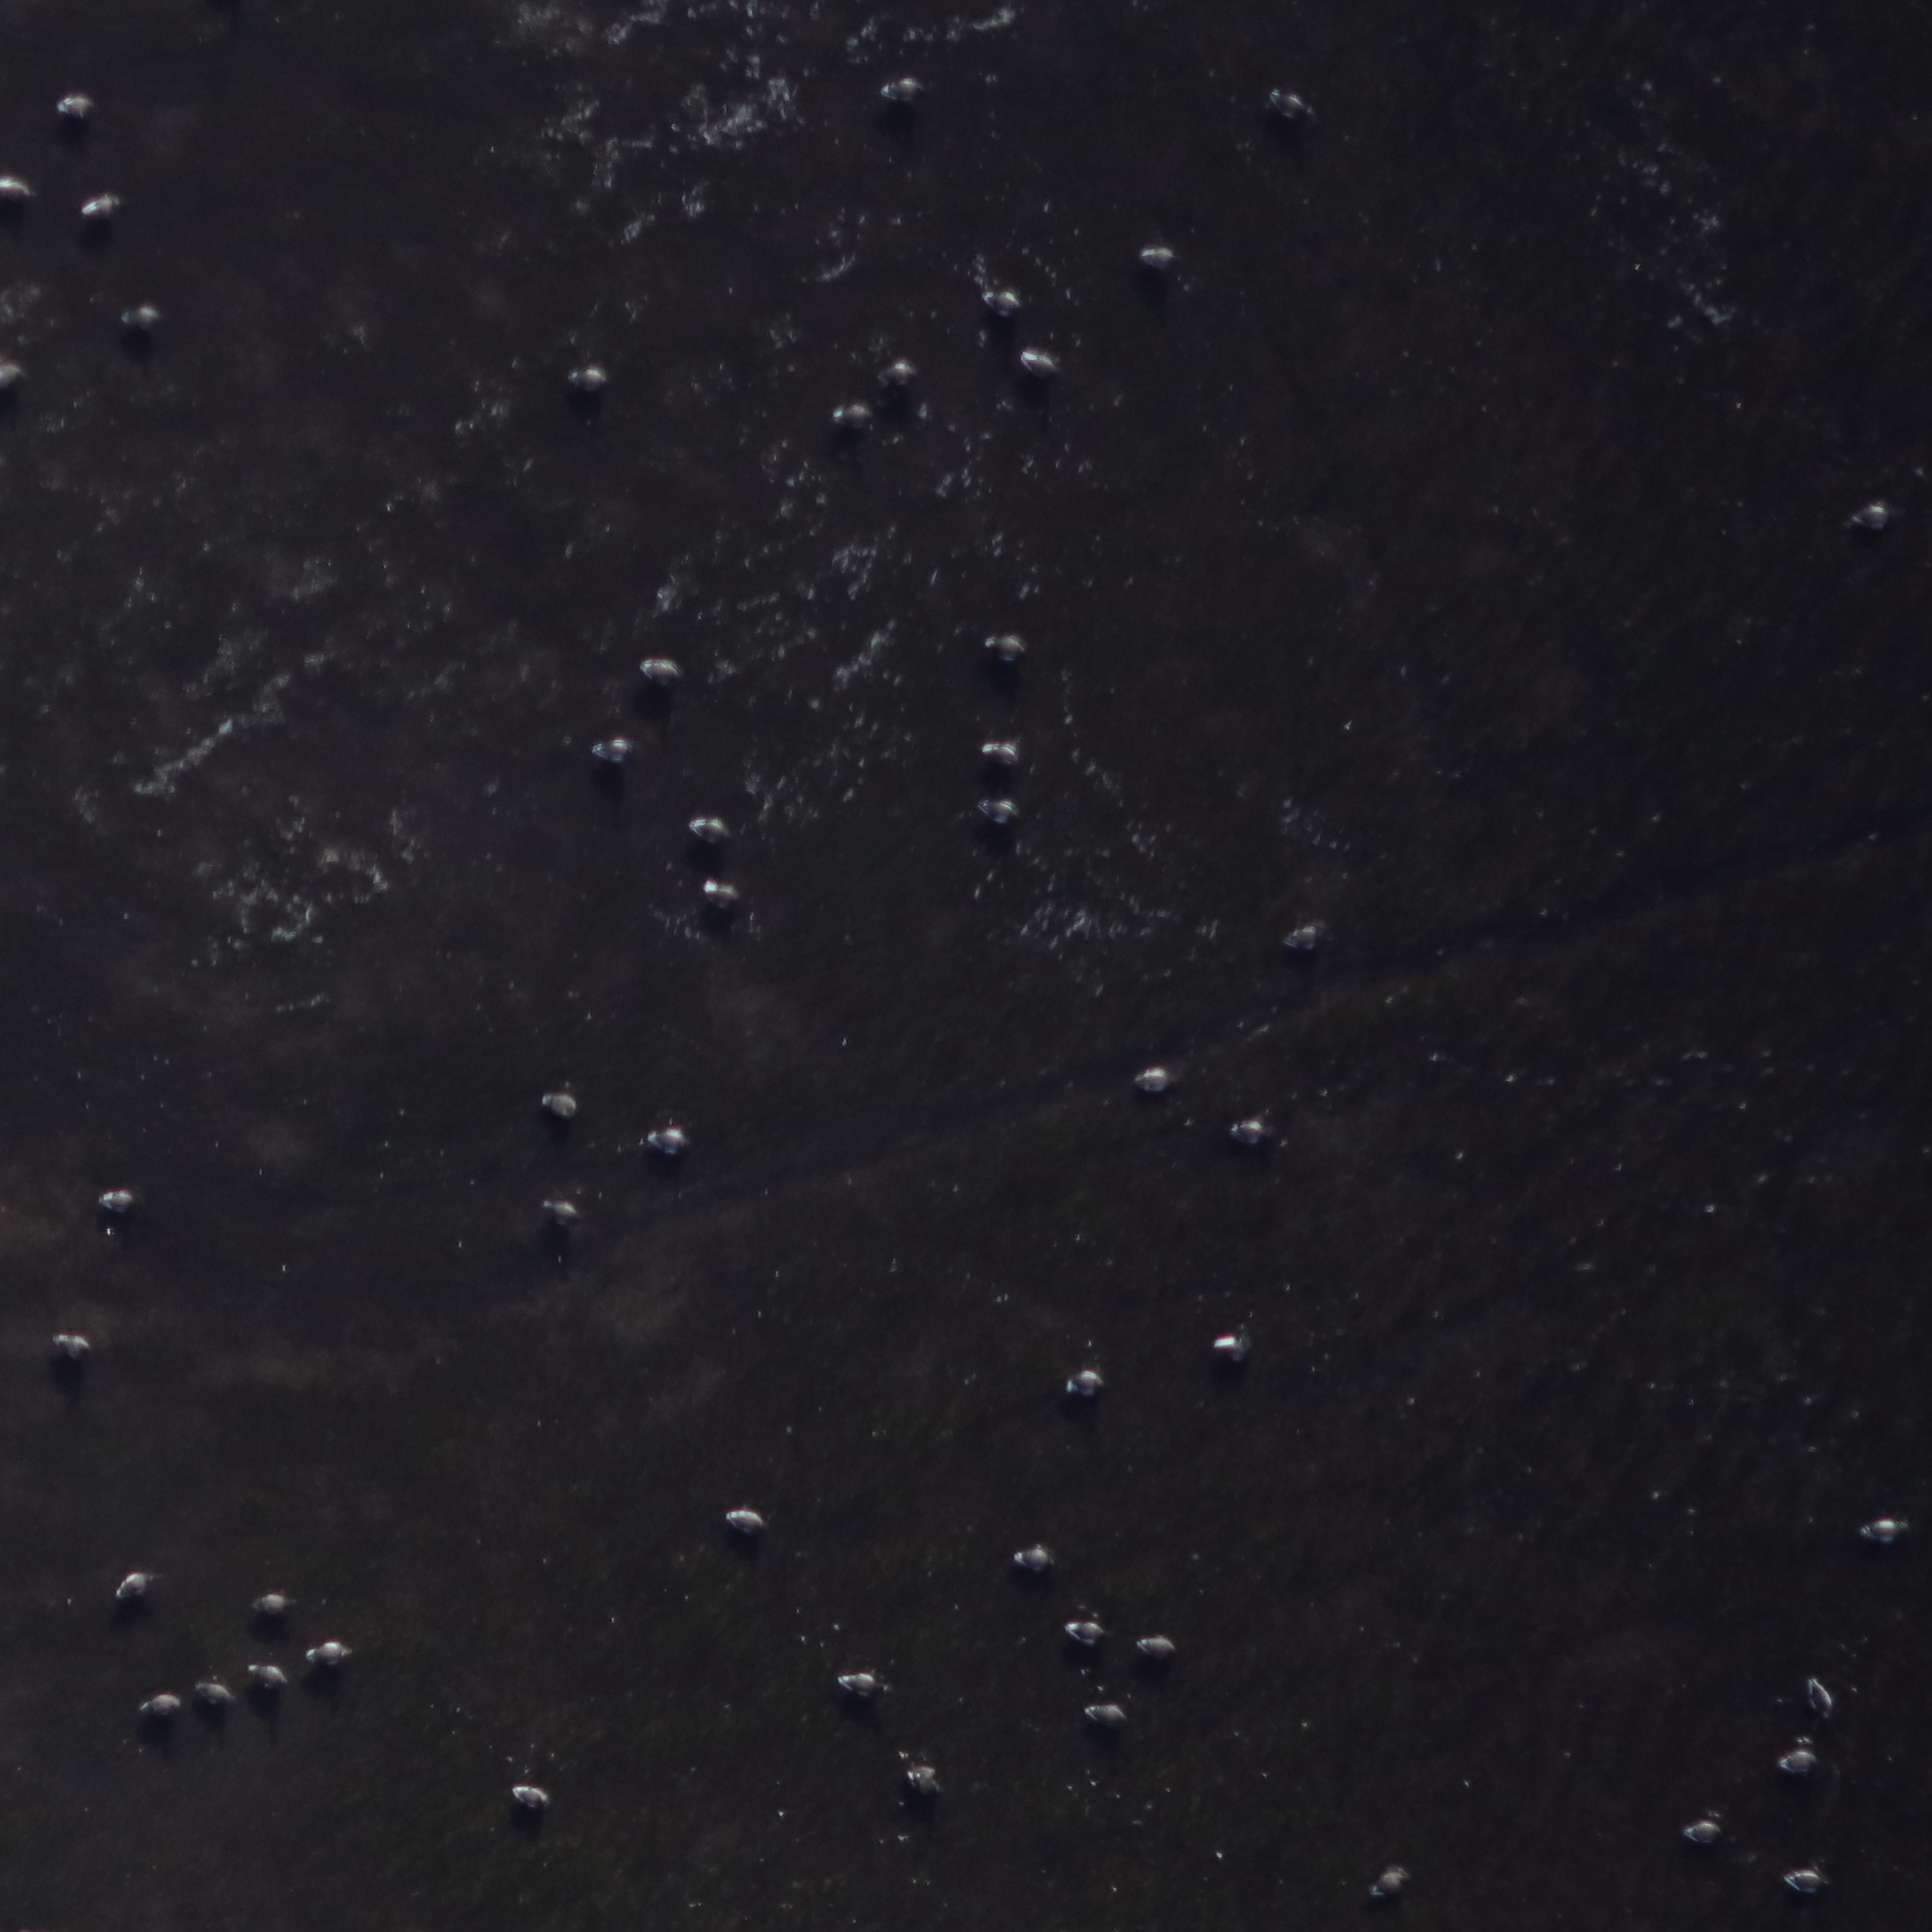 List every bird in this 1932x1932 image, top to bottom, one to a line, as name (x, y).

brant (904, 83)
brant (80, 99)
brant (1292, 108)
brant (4, 180)
brant (99, 204)
brant (1158, 251)
brant (996, 296)
brant (149, 313)
brant (1042, 361)
brant (587, 370)
brant (4, 372)
brant (895, 373)
brant (858, 418)
brant (1872, 524)
brant (1008, 640)
brant (664, 668)
brant (998, 749)
brant (618, 751)
brant (1002, 805)
brant (709, 822)
brant (719, 892)
brant (1303, 935)
brant (1157, 1083)
brant (563, 1104)
brant (1252, 1131)
brant (668, 1141)
brant (118, 1194)
brant (565, 1208)
brant (68, 1344)
brant (1233, 1347)
brant (1086, 1383)
brant (749, 1520)
brant (1886, 1532)
brant (1035, 1560)
brant (133, 1578)
brant (278, 1609)
brant (1089, 1630)
brant (1157, 1646)
brant (329, 1654)
brant (269, 1676)
brant (862, 1684)
brant (214, 1692)
brant (151, 1701)
brant (1819, 1702)
brant (1107, 1712)
brant (1800, 1761)
brant (923, 1776)
brant (530, 1794)
brant (1708, 1830)
brant (1807, 1882)
brant (1395, 1886)